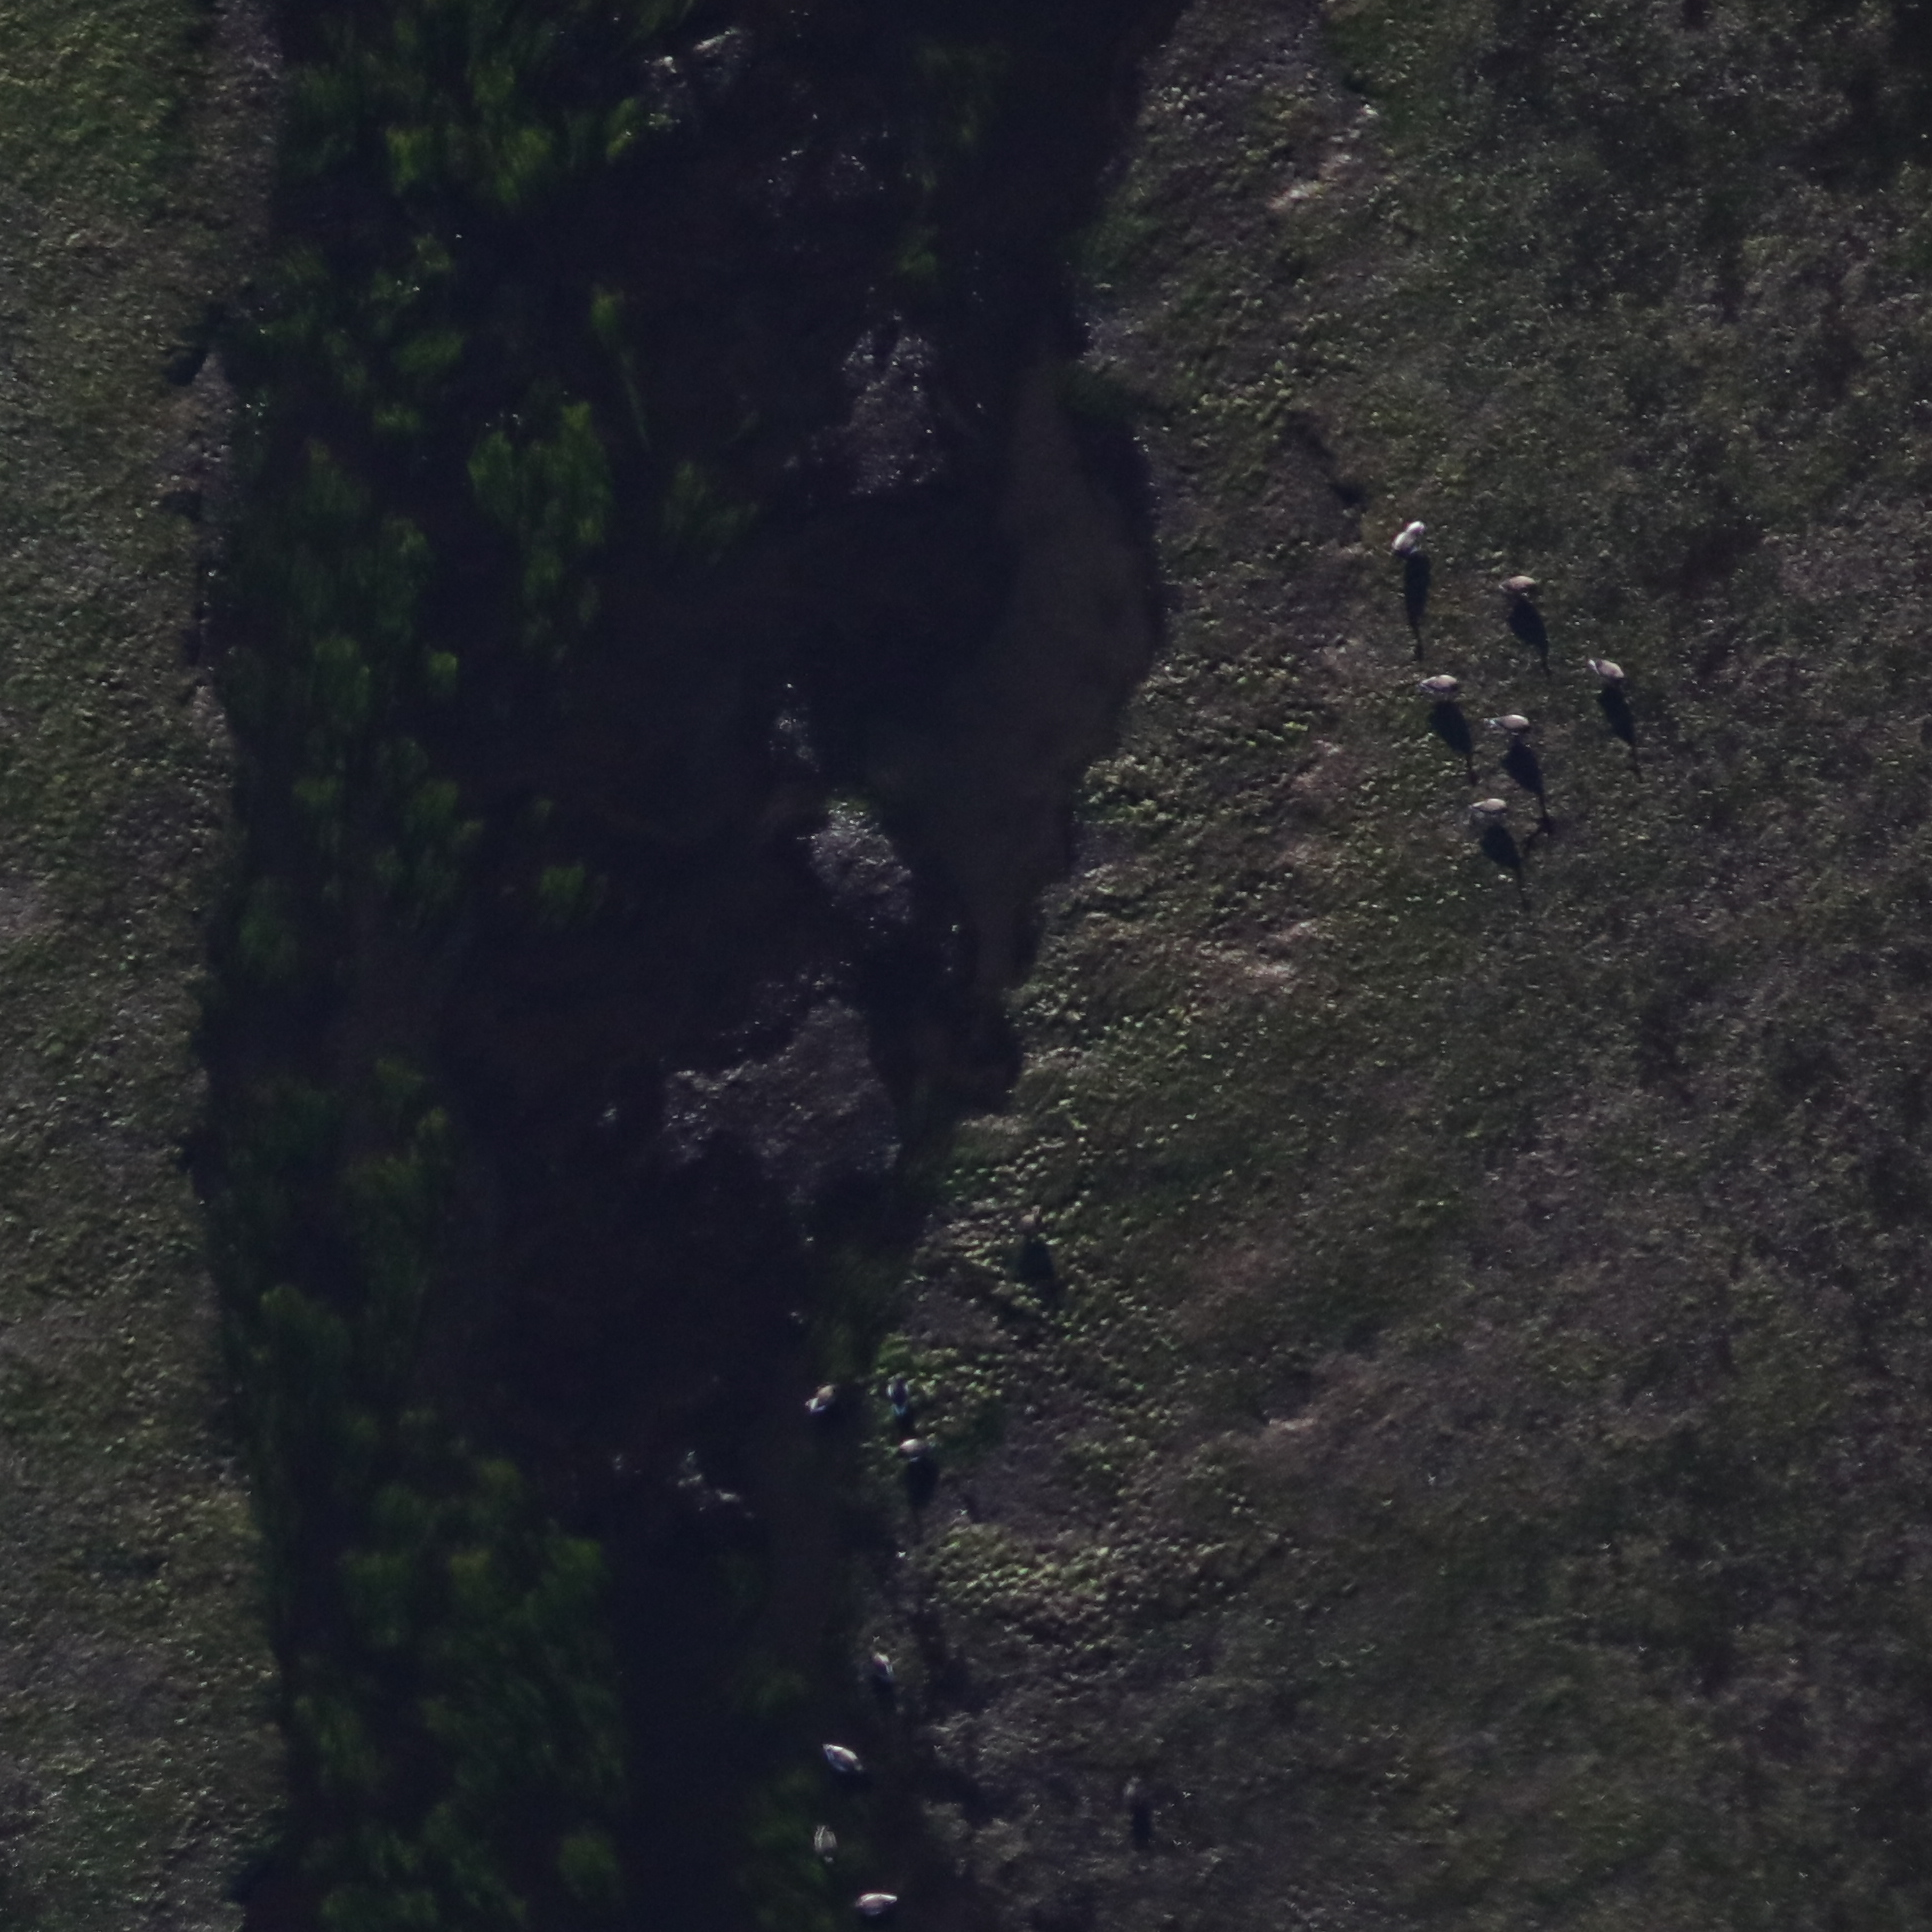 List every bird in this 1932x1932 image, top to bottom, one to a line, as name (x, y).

brant (1410, 535)
brant (1521, 583)
brant (1611, 665)
brant (1448, 681)
brant (1517, 721)
brant (1500, 809)
brant (897, 1396)
brant (822, 1401)
brant (908, 1450)
brant (885, 1667)
brant (841, 1759)
brant (1137, 1790)
brant (825, 1829)
brant (879, 1897)